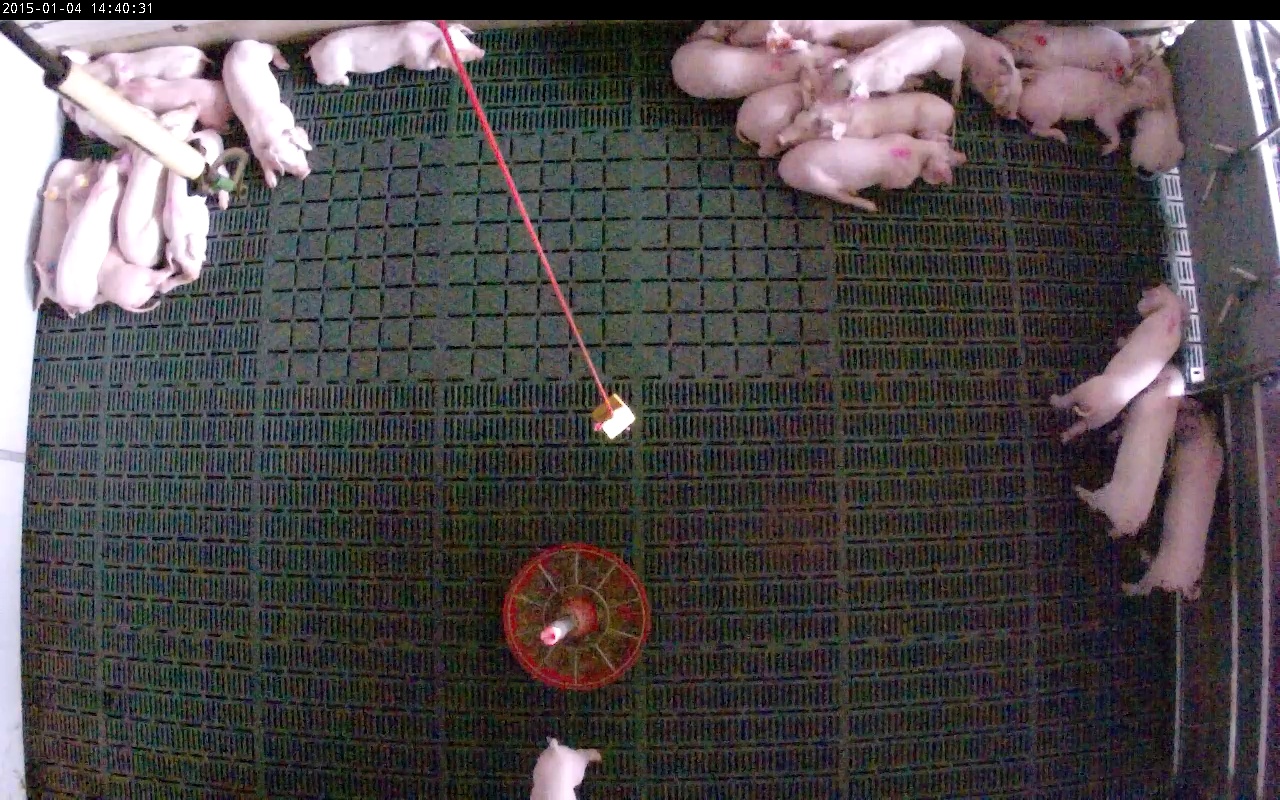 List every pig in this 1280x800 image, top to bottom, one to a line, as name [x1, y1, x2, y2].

pig [686, 19, 747, 45]
pig [911, 19, 1037, 122]
pig [726, 20, 916, 56]
pig [304, 21, 486, 86]
pig [994, 22, 1133, 73]
pig [820, 26, 966, 105]
pig [671, 38, 850, 100]
pig [1128, 38, 1182, 182]
pig [223, 40, 315, 185]
pig [61, 44, 213, 87]
pig [1018, 56, 1167, 156]
pig [113, 62, 236, 134]
pig [736, 75, 834, 160]
pig [774, 80, 953, 147]
pig [58, 97, 156, 148]
pig [117, 102, 201, 266]
pig [775, 128, 967, 211]
pig [164, 130, 231, 282]
pig [55, 142, 134, 315]
pig [32, 157, 93, 318]
pig [42, 160, 192, 314]
pig [1051, 282, 1192, 444]
pig [1073, 361, 1199, 540]
pig [1119, 397, 1224, 603]
pig [528, 736, 602, 800]